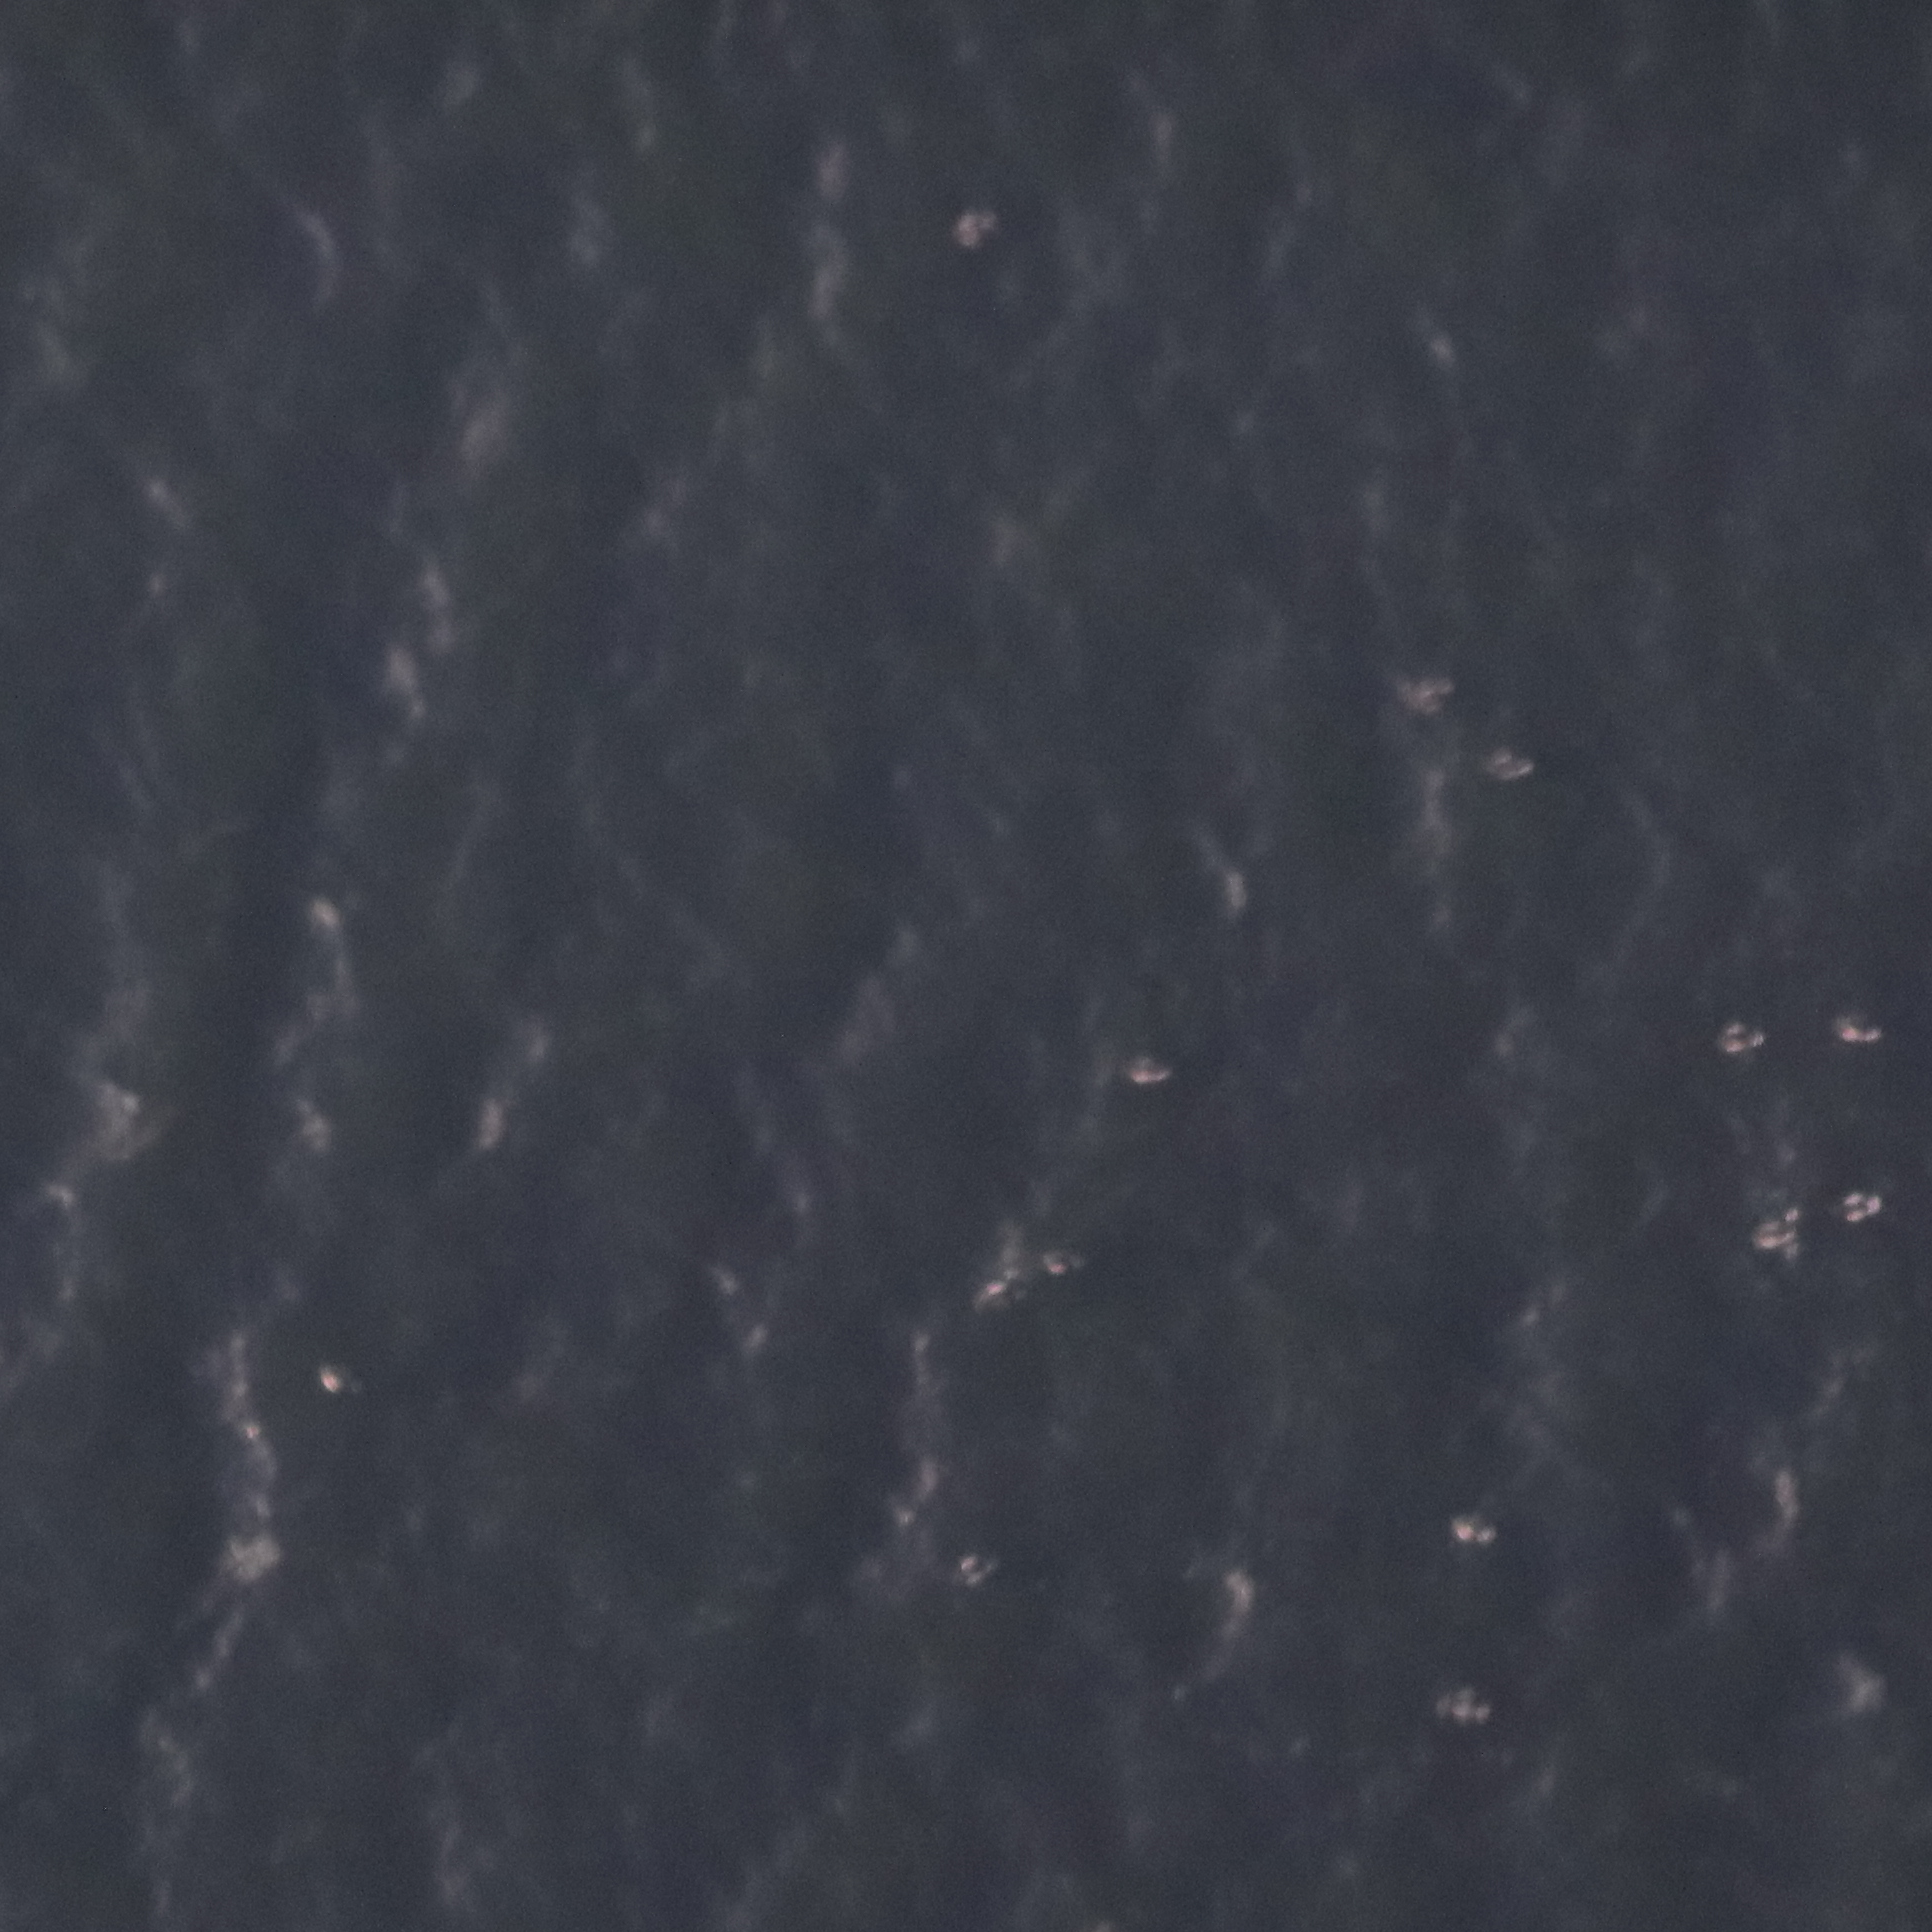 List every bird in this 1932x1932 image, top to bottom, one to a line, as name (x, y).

brant (972, 226)
brant (1430, 694)
brant (1511, 772)
brant (1861, 1026)
brant (1737, 1039)
brant (1145, 1069)
brant (1857, 1206)
brant (1770, 1234)
brant (1061, 1261)
brant (334, 1375)
brant (1464, 1525)
brant (972, 1568)
brant (1466, 1701)